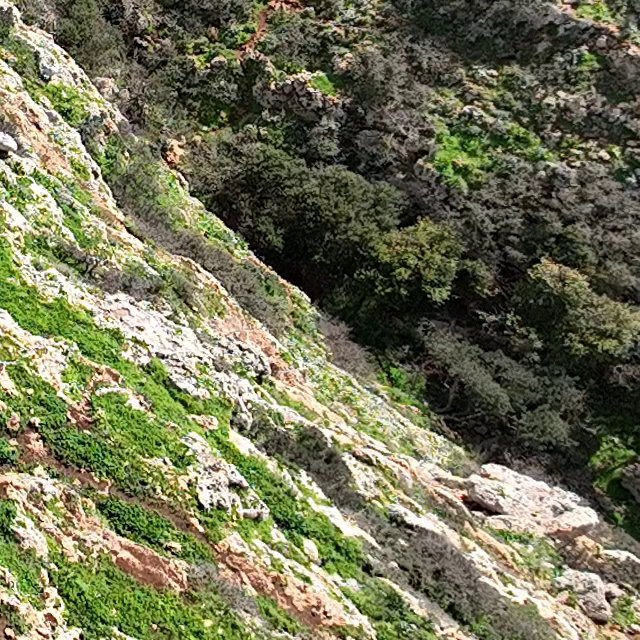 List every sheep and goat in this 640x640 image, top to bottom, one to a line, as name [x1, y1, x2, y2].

None